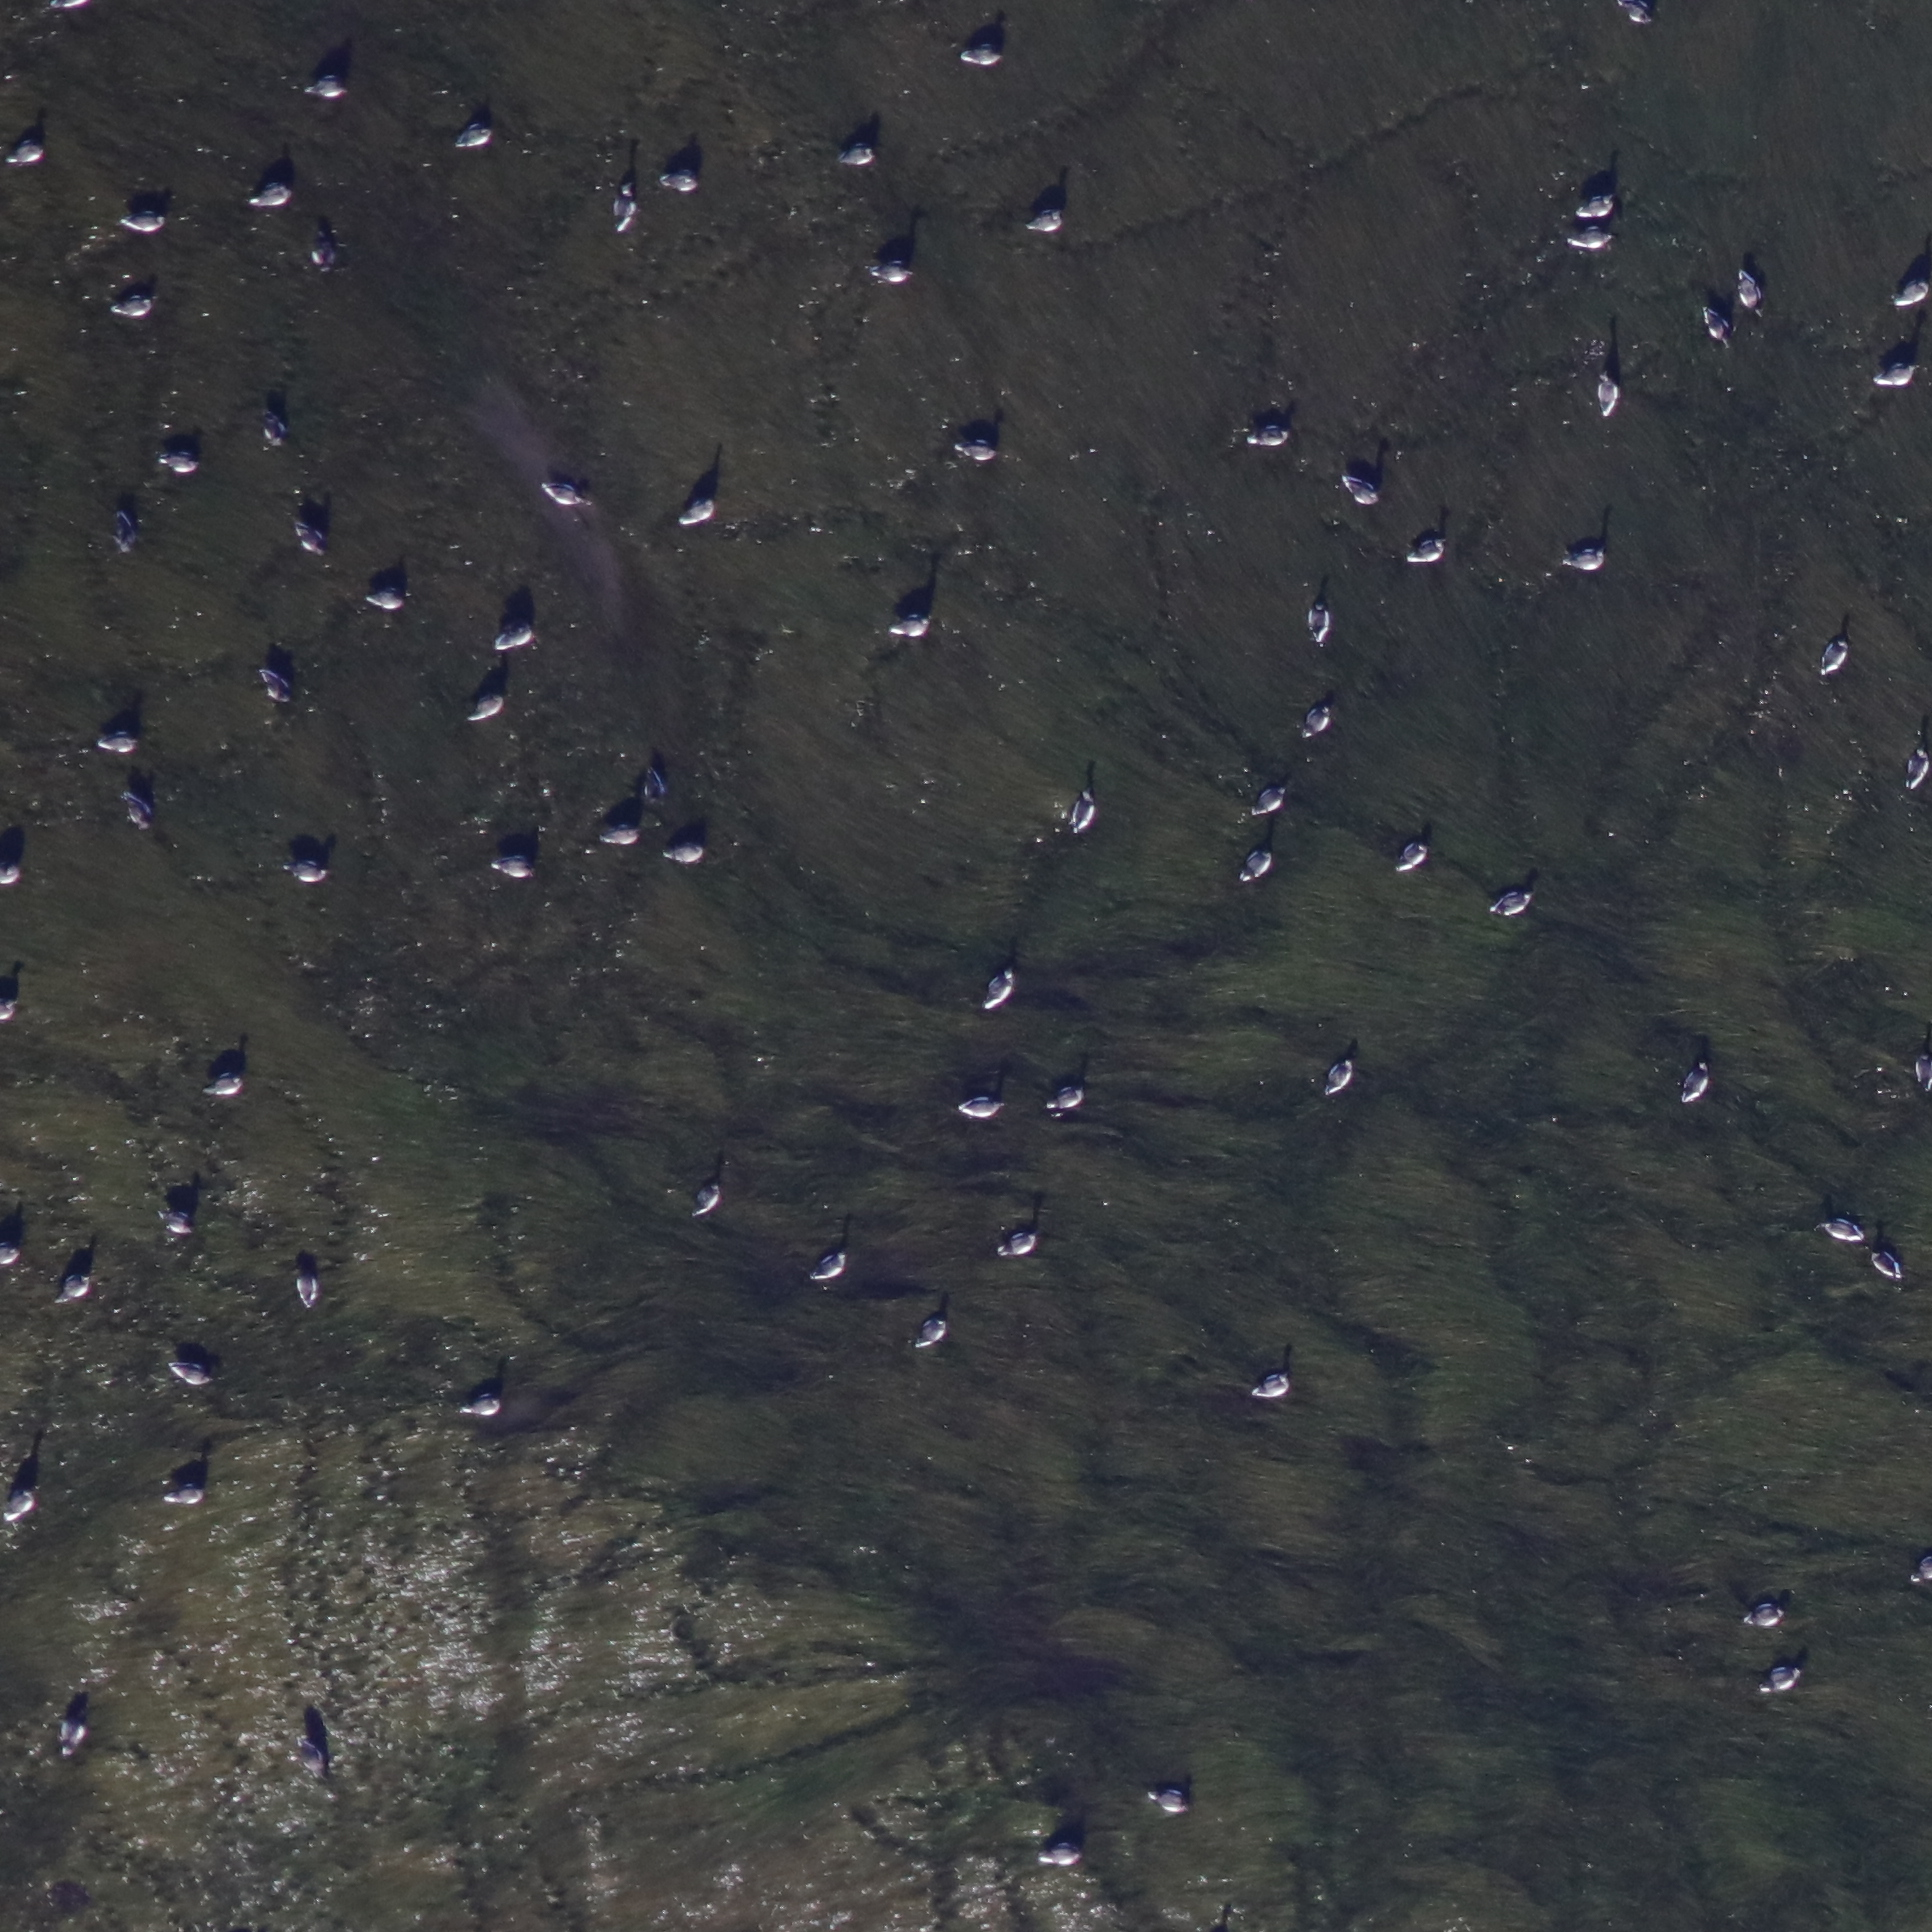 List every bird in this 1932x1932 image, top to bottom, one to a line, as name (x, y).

brant (1649, 14)
brant (991, 58)
brant (340, 87)
brant (479, 143)
brant (21, 150)
brant (857, 161)
brant (675, 187)
brant (275, 201)
brant (1599, 210)
brant (1050, 219)
brant (144, 220)
brant (625, 221)
brant (1591, 244)
brant (340, 252)
brant (894, 272)
brant (1925, 291)
brant (1751, 295)
brant (130, 309)
brant (1723, 322)
brant (1901, 375)
brant (1609, 390)
brant (273, 430)
brant (1268, 439)
brant (984, 454)
brant (183, 462)
brant (1362, 494)
brant (557, 501)
brant (690, 513)
brant (127, 526)
brant (312, 537)
brant (1420, 553)
brant (1596, 553)
brant (393, 592)
brant (1322, 623)
brant (913, 629)
brant (520, 640)
brant (1829, 656)
brant (277, 681)
brant (488, 709)
brant (1316, 720)
brant (110, 742)
brant (1912, 766)
brant (647, 791)
brant (1271, 800)
brant (1076, 809)
brant (142, 815)
brant (613, 834)
brant (686, 856)
brant (1418, 856)
brant (1259, 862)
brant (511, 868)
brant (308, 871)
brant (5, 874)
brant (1511, 902)
brant (991, 995)
brant (1925, 1069)
brant (1337, 1078)
brant (1696, 1082)
brant (218, 1084)
brant (1072, 1096)
brant (970, 1113)
brant (698, 1198)
brant (179, 1221)
brant (1840, 1226)
brant (1020, 1241)
brant (1885, 1262)
brant (827, 1272)
brant (74, 1288)
brant (310, 1288)
brant (933, 1332)
brant (193, 1369)
brant (1274, 1387)
brant (488, 1415)
brant (186, 1494)
brant (23, 1507)
brant (1932, 1569)
brant (1765, 1621)
brant (1784, 1684)
brant (66, 1738)
brant (310, 1753)
brant (1174, 1803)
brant (1060, 1855)